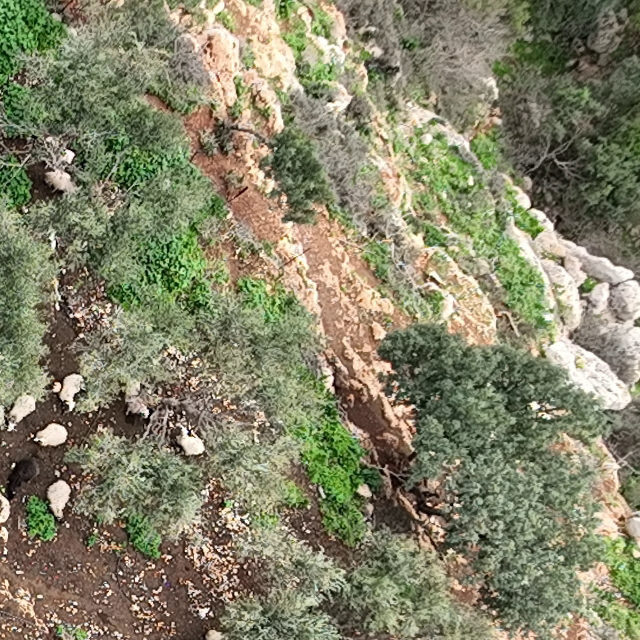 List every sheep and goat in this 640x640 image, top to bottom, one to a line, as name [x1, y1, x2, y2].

sheep [44, 167, 80, 196]
sheep [60, 372, 83, 414]
sheep [125, 378, 150, 420]
sheep [6, 392, 36, 433]
sheep [0, 403, 6, 438]
sheep [175, 419, 206, 457]
sheep [27, 421, 66, 448]
sheep [6, 457, 40, 500]
sheep [47, 479, 72, 522]
sheep [204, 630, 231, 639]